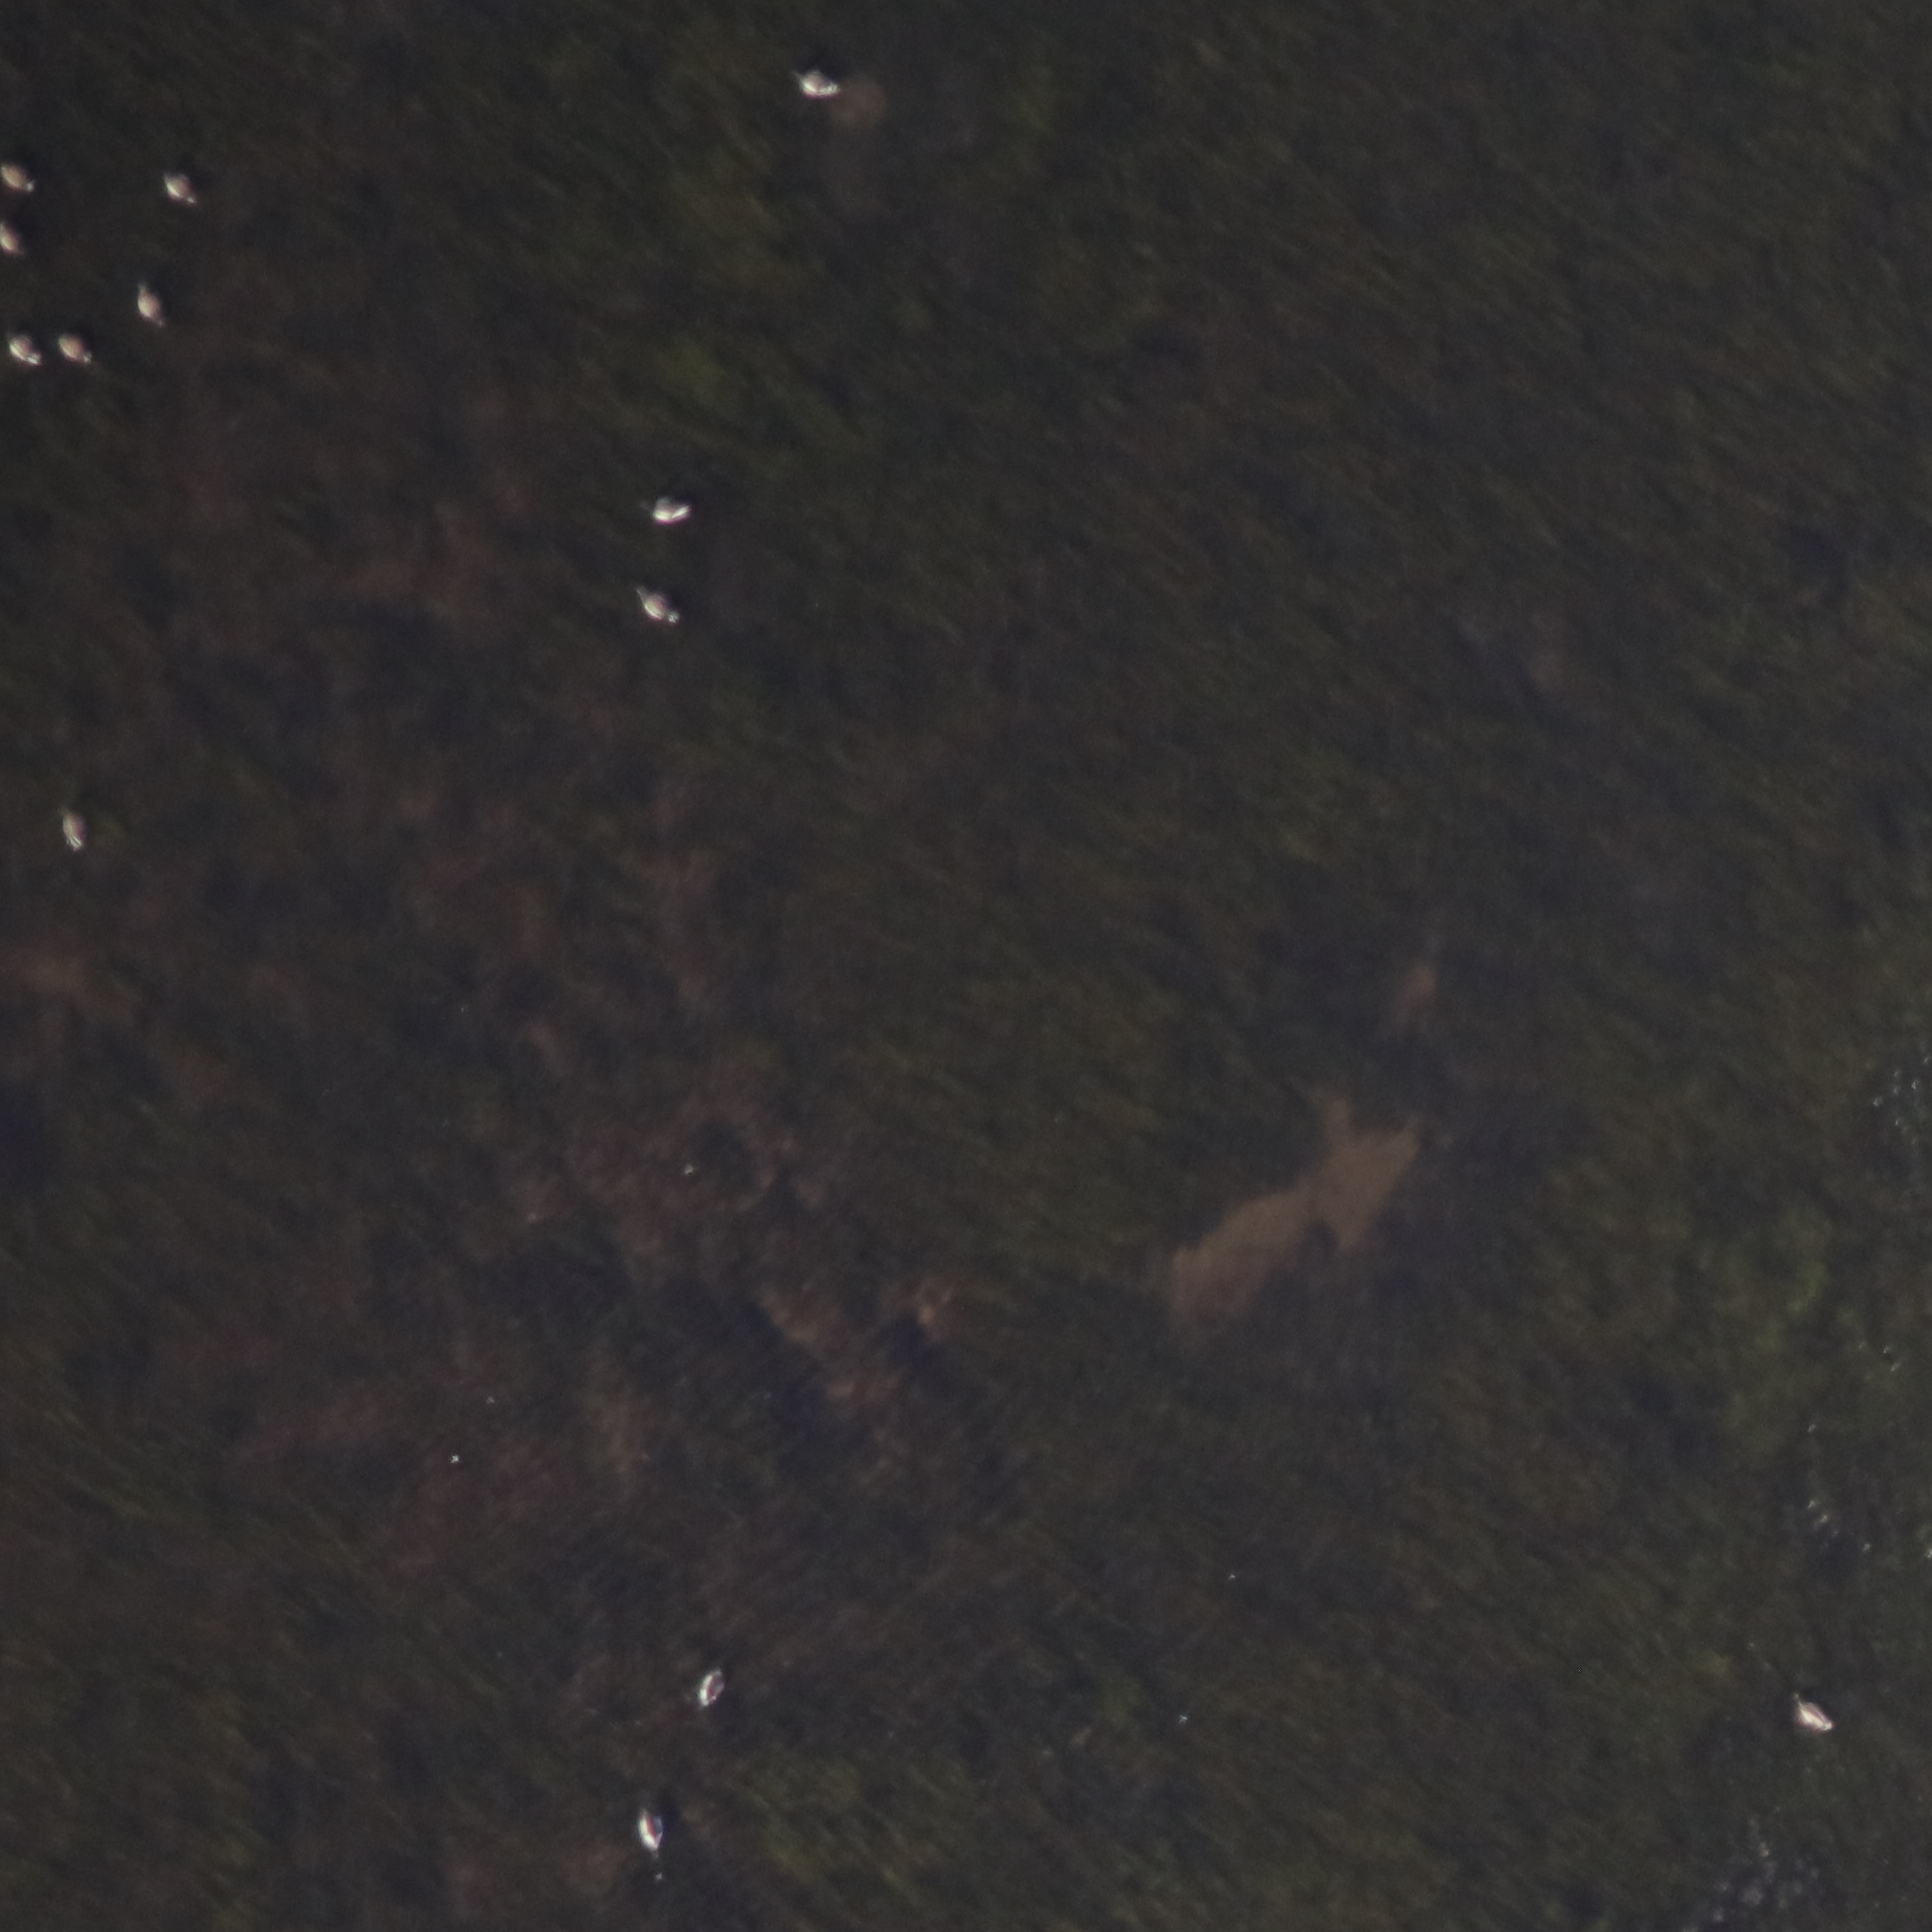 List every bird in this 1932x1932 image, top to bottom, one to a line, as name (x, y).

brant (812, 85)
brant (22, 175)
brant (185, 187)
brant (144, 307)
brant (25, 350)
brant (78, 353)
brant (671, 511)
brant (657, 607)
brant (77, 830)
brant (715, 1690)
brant (1817, 1713)
brant (651, 1828)